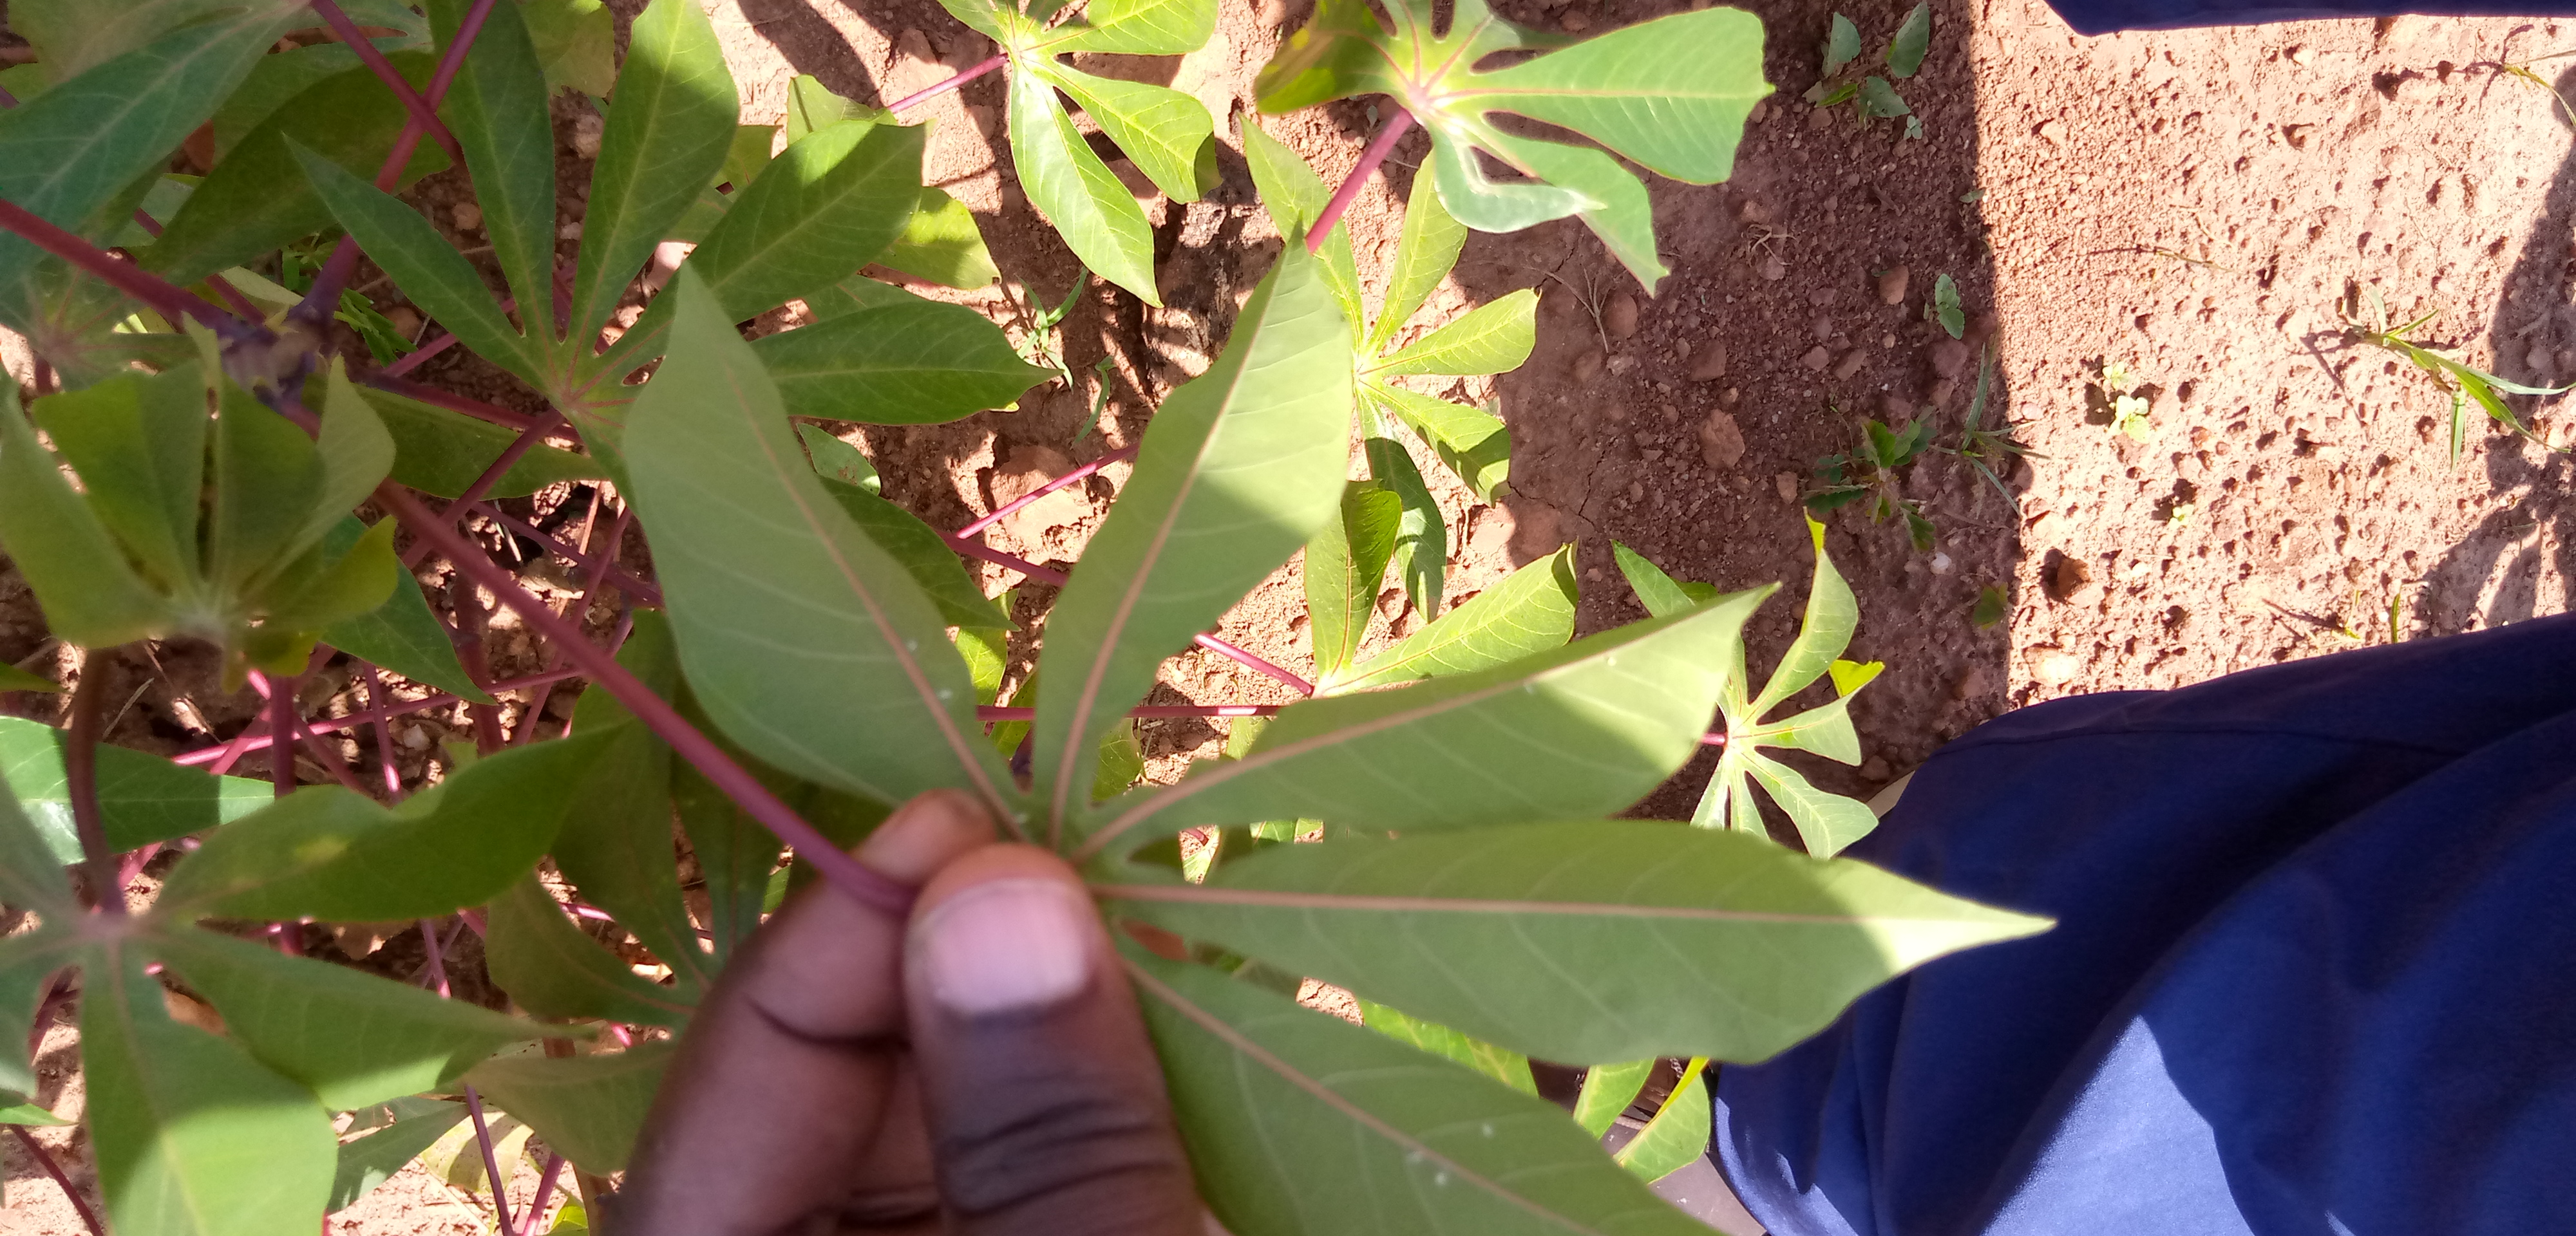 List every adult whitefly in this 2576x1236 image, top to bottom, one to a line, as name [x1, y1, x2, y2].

whitefly [883, 619, 927, 657]
whitefly [1593, 648, 1634, 677]
whitefly [918, 666, 959, 715]
whitefly [1518, 676, 1546, 718]
whitefly [1003, 799, 1037, 841]
whitefly [1472, 1108, 1526, 1154]
whitefly [1389, 1136, 1432, 1178]
whitefly [1423, 1159, 1463, 1198]